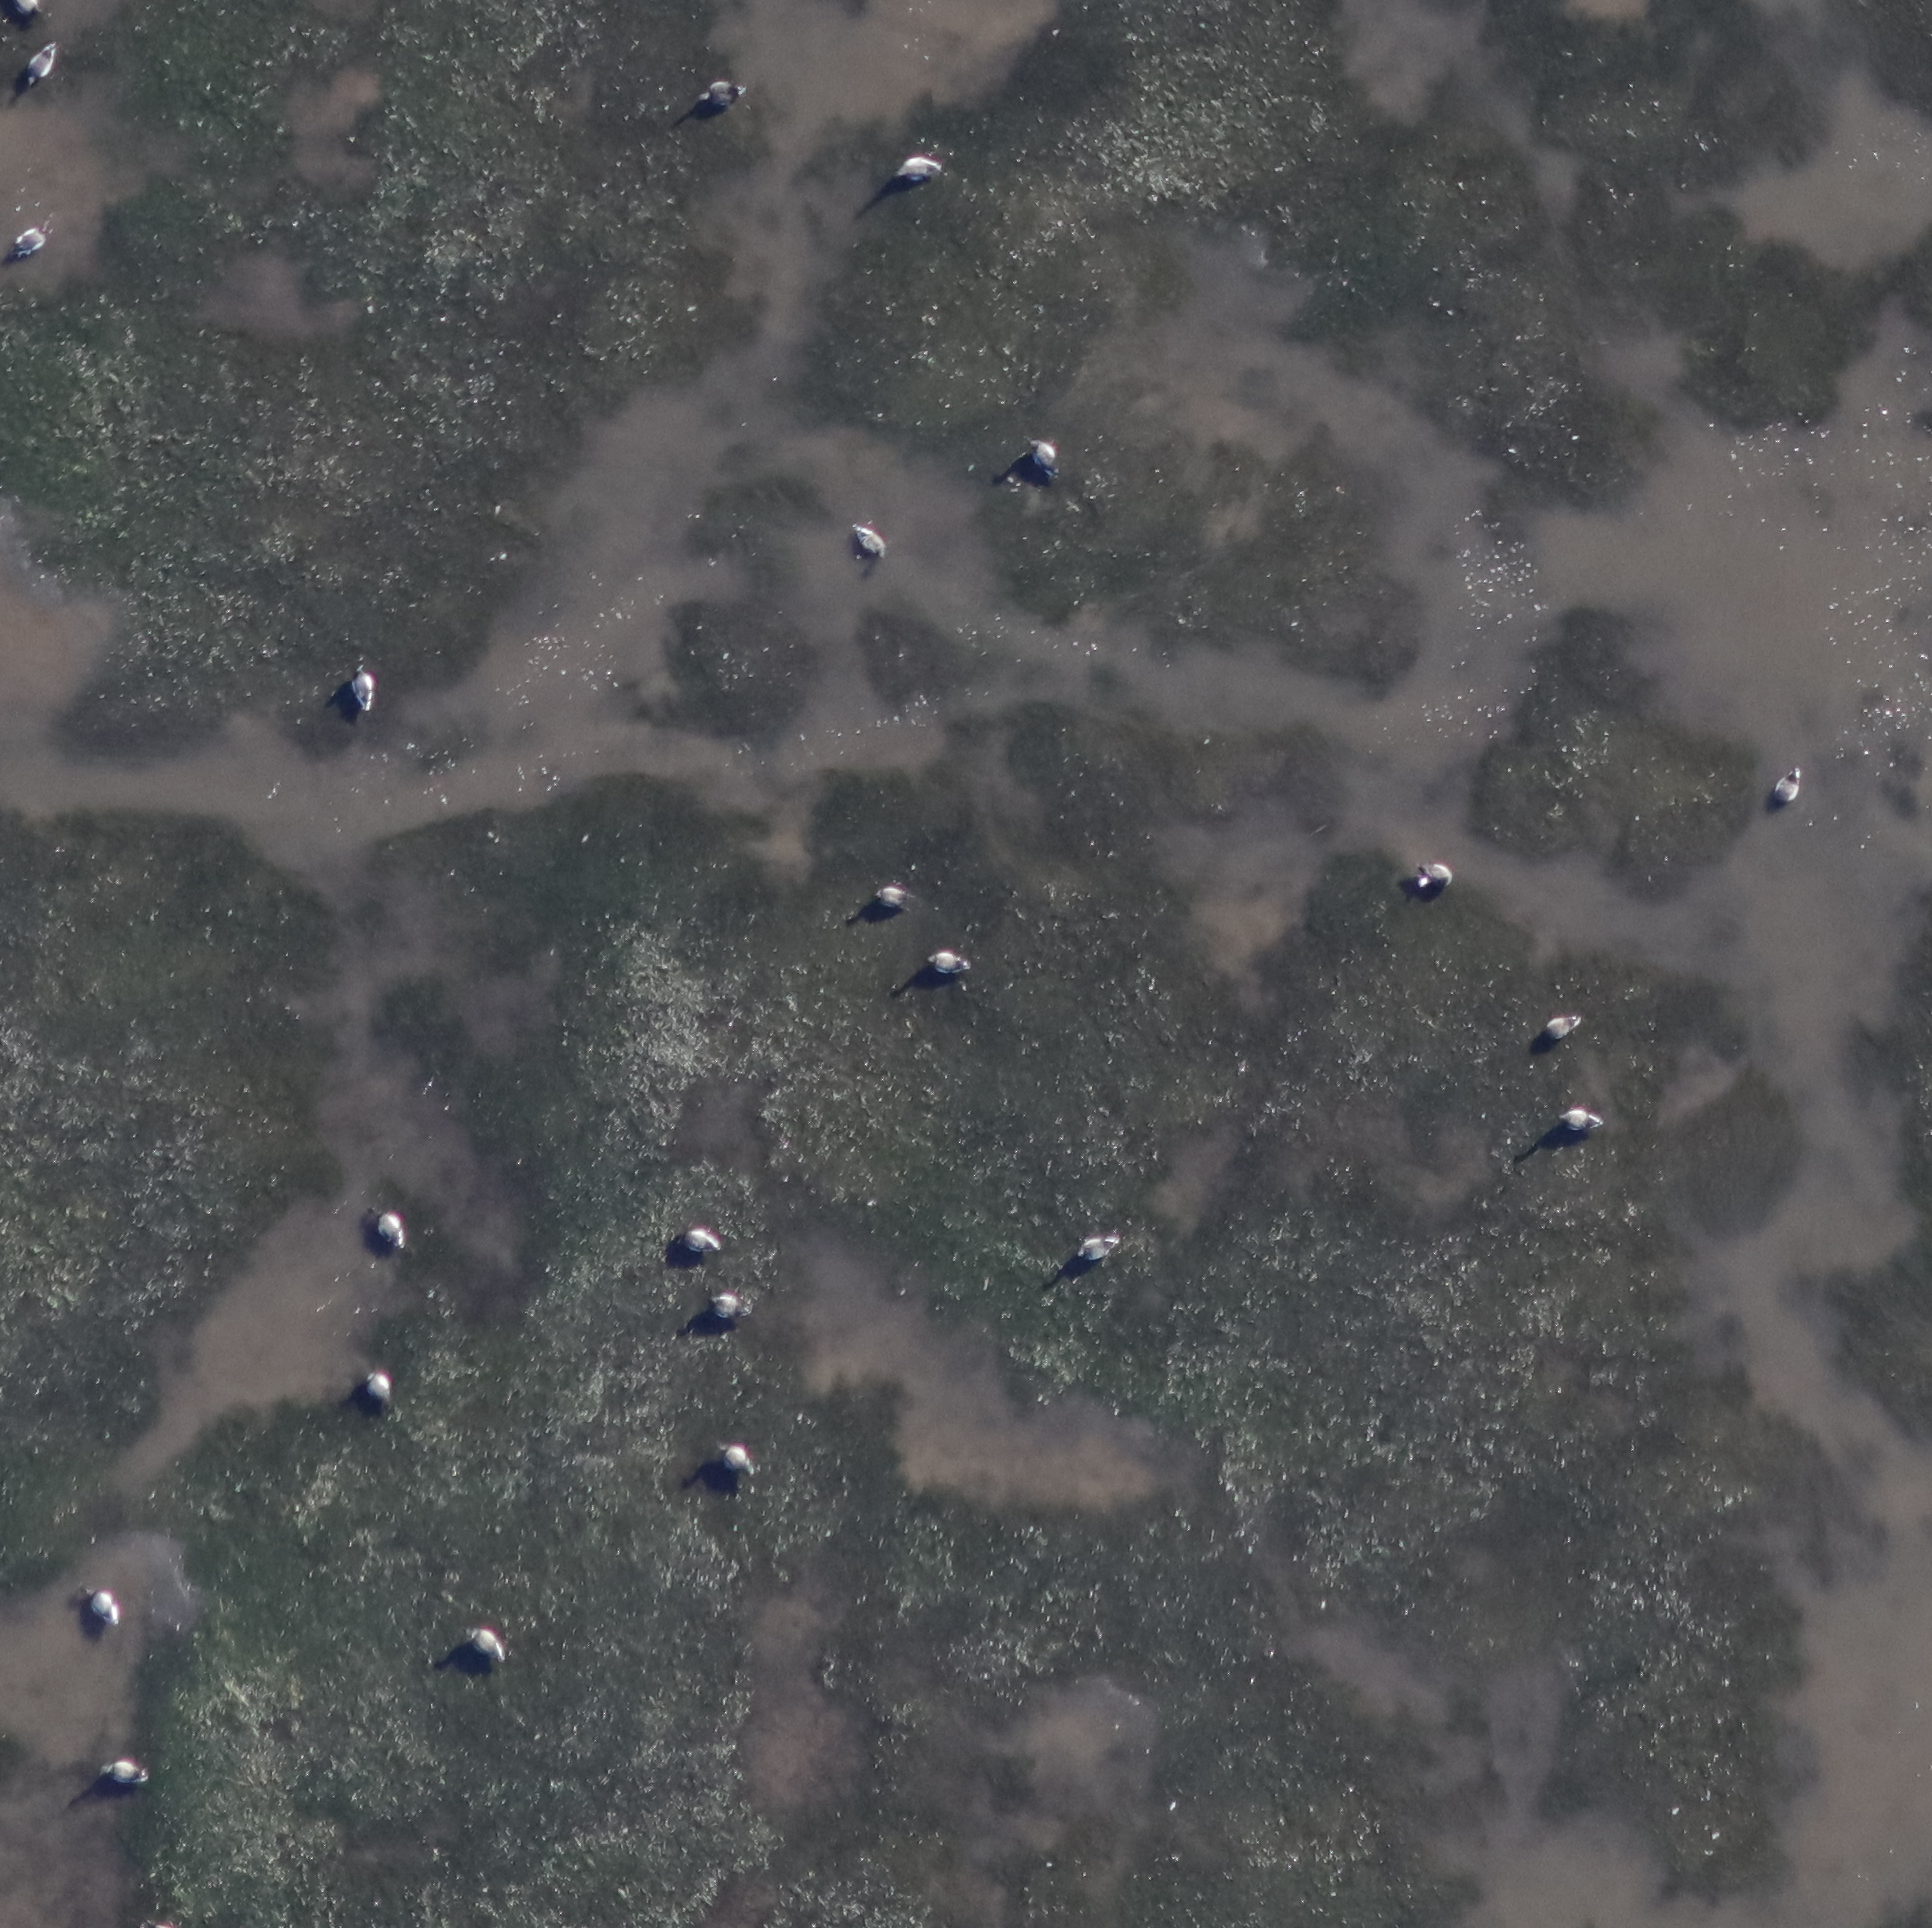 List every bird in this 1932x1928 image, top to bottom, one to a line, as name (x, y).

brant (39, 65)
brant (720, 95)
brant (918, 167)
brant (30, 239)
brant (1041, 458)
brant (869, 544)
brant (363, 688)
brant (1785, 790)
brant (1436, 879)
brant (895, 898)
brant (949, 963)
brant (1561, 1028)
brant (1577, 1120)
brant (391, 1230)
brant (702, 1240)
brant (1097, 1247)
brant (731, 1310)
brant (377, 1383)
brant (734, 1459)
brant (102, 1609)
brant (485, 1645)
brant (125, 1771)